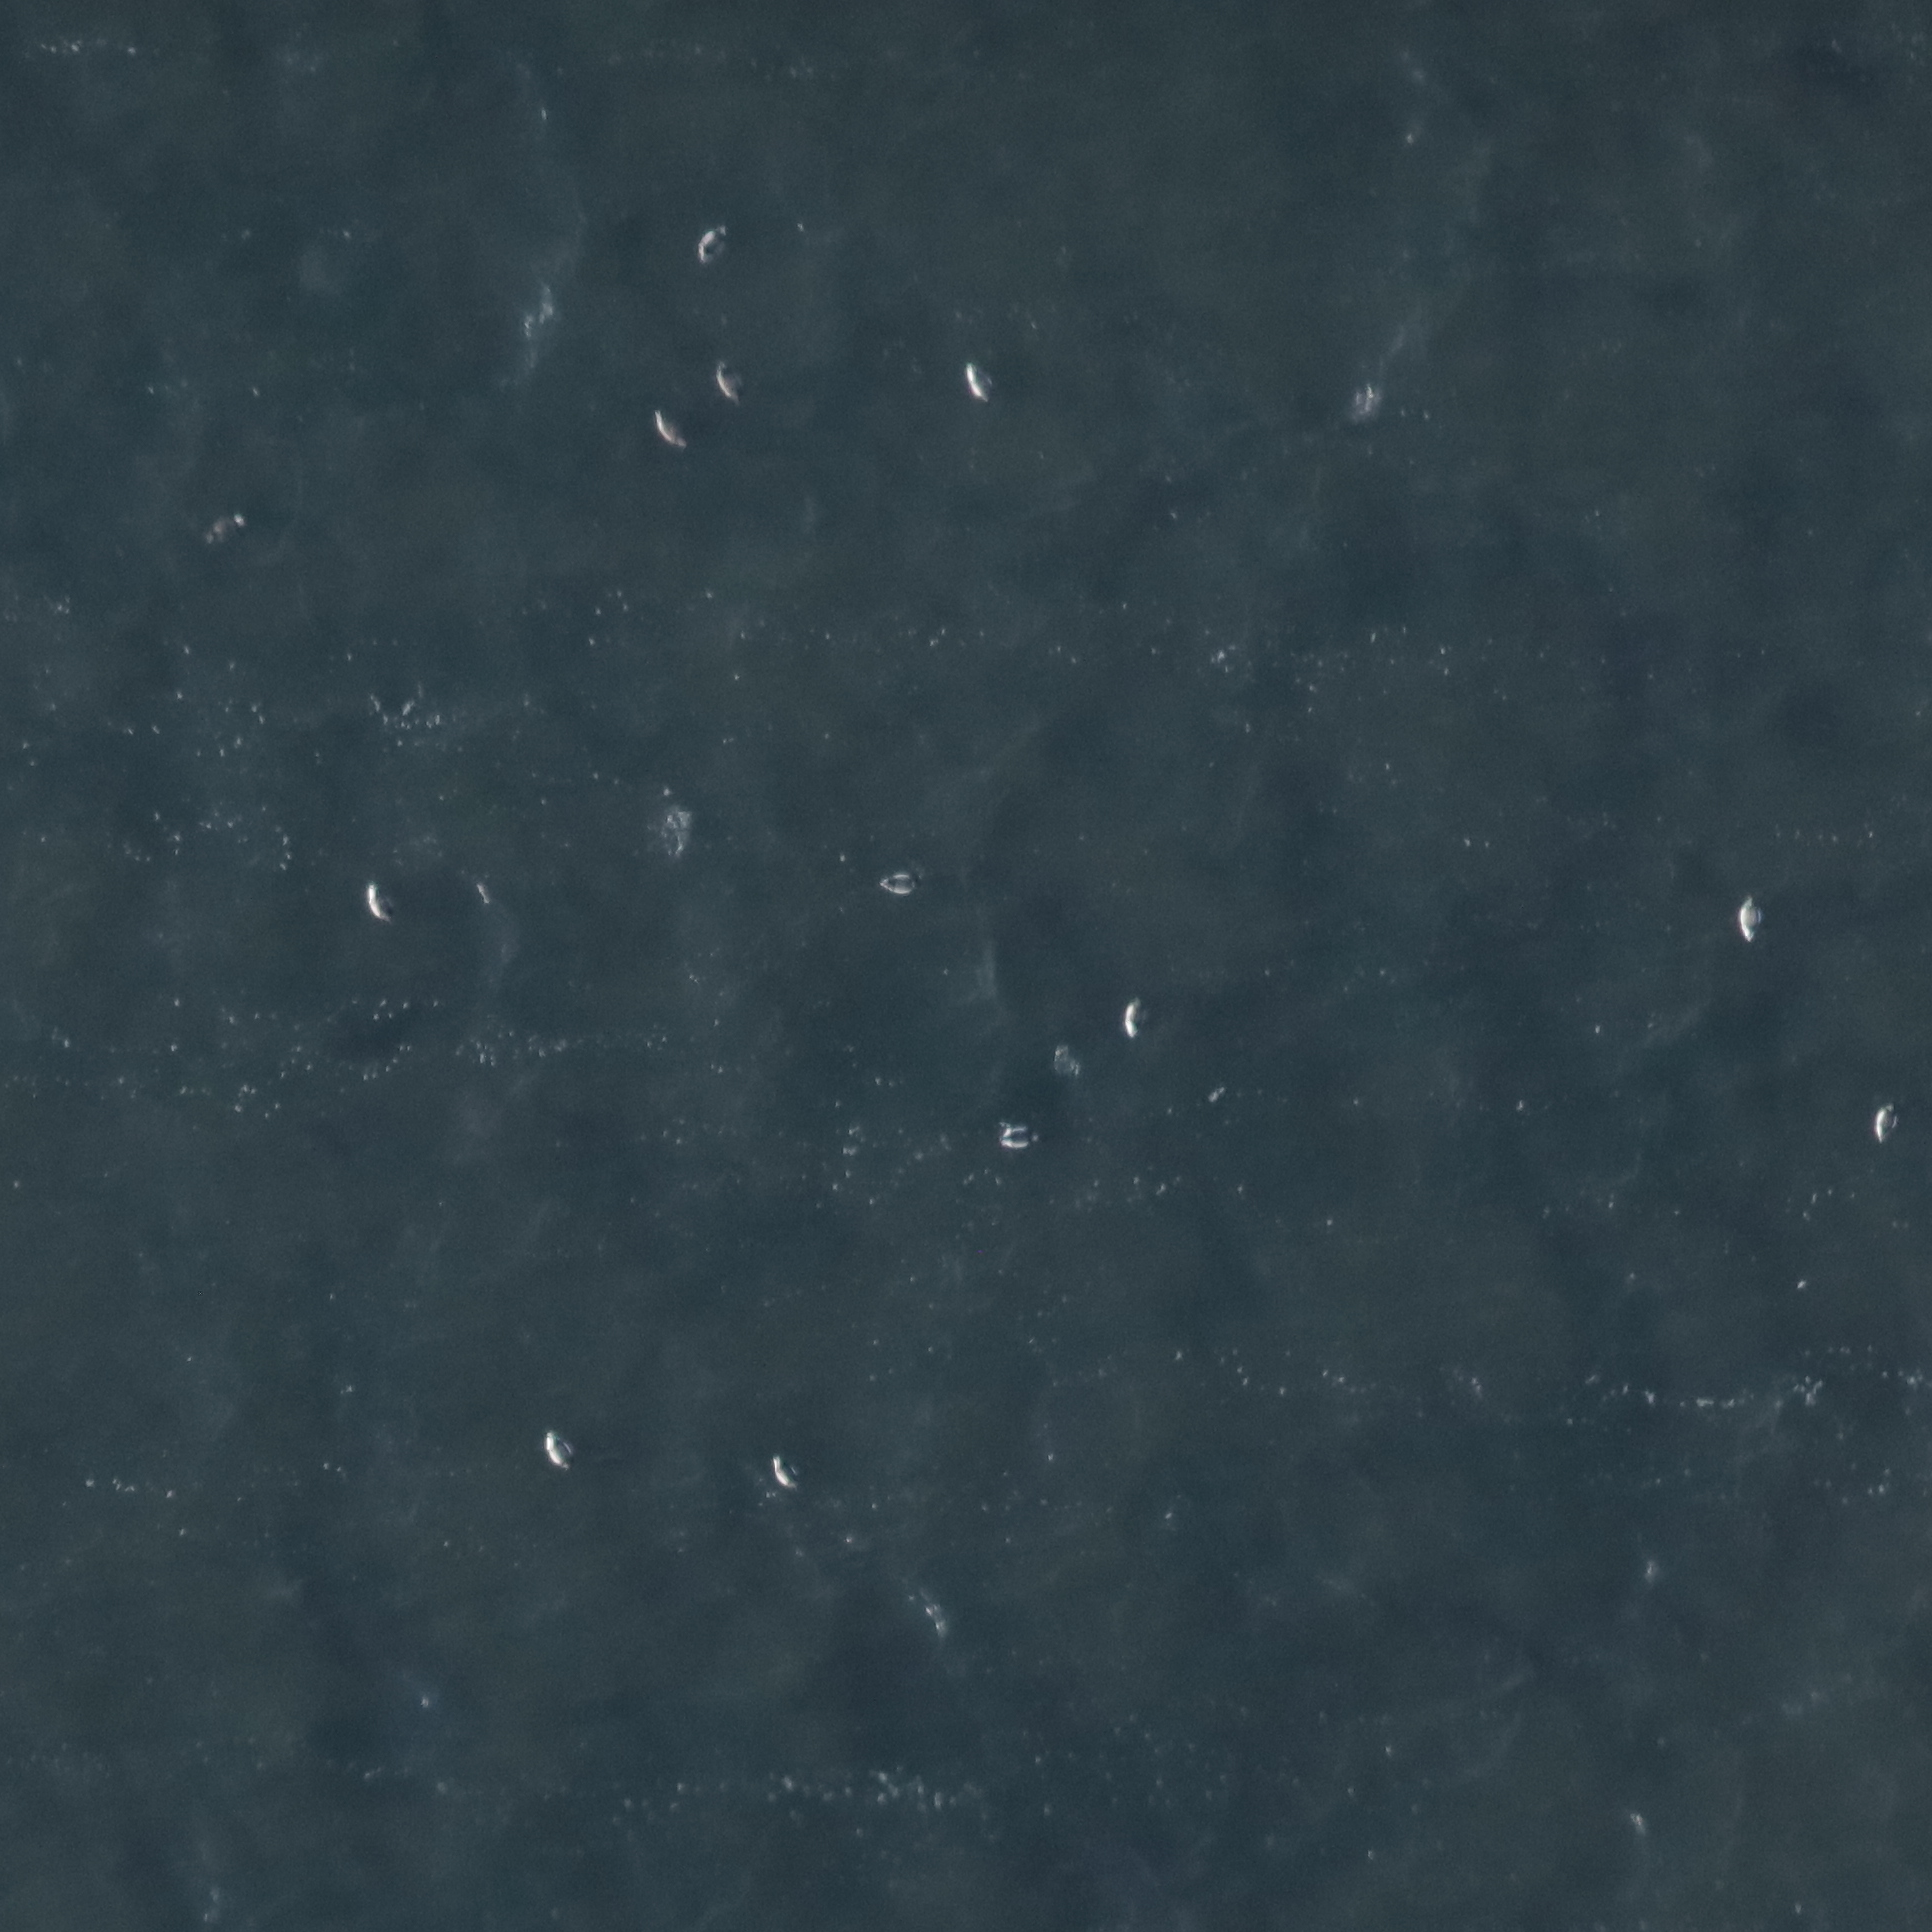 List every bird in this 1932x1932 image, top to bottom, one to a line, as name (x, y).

brant (712, 246)
brant (730, 381)
brant (980, 383)
brant (670, 428)
other bird (232, 529)
brant (898, 884)
brant (380, 904)
brant (1751, 917)
brant (1136, 1016)
brant (1886, 1123)
brant (1021, 1138)
brant (560, 1456)
brant (783, 1473)